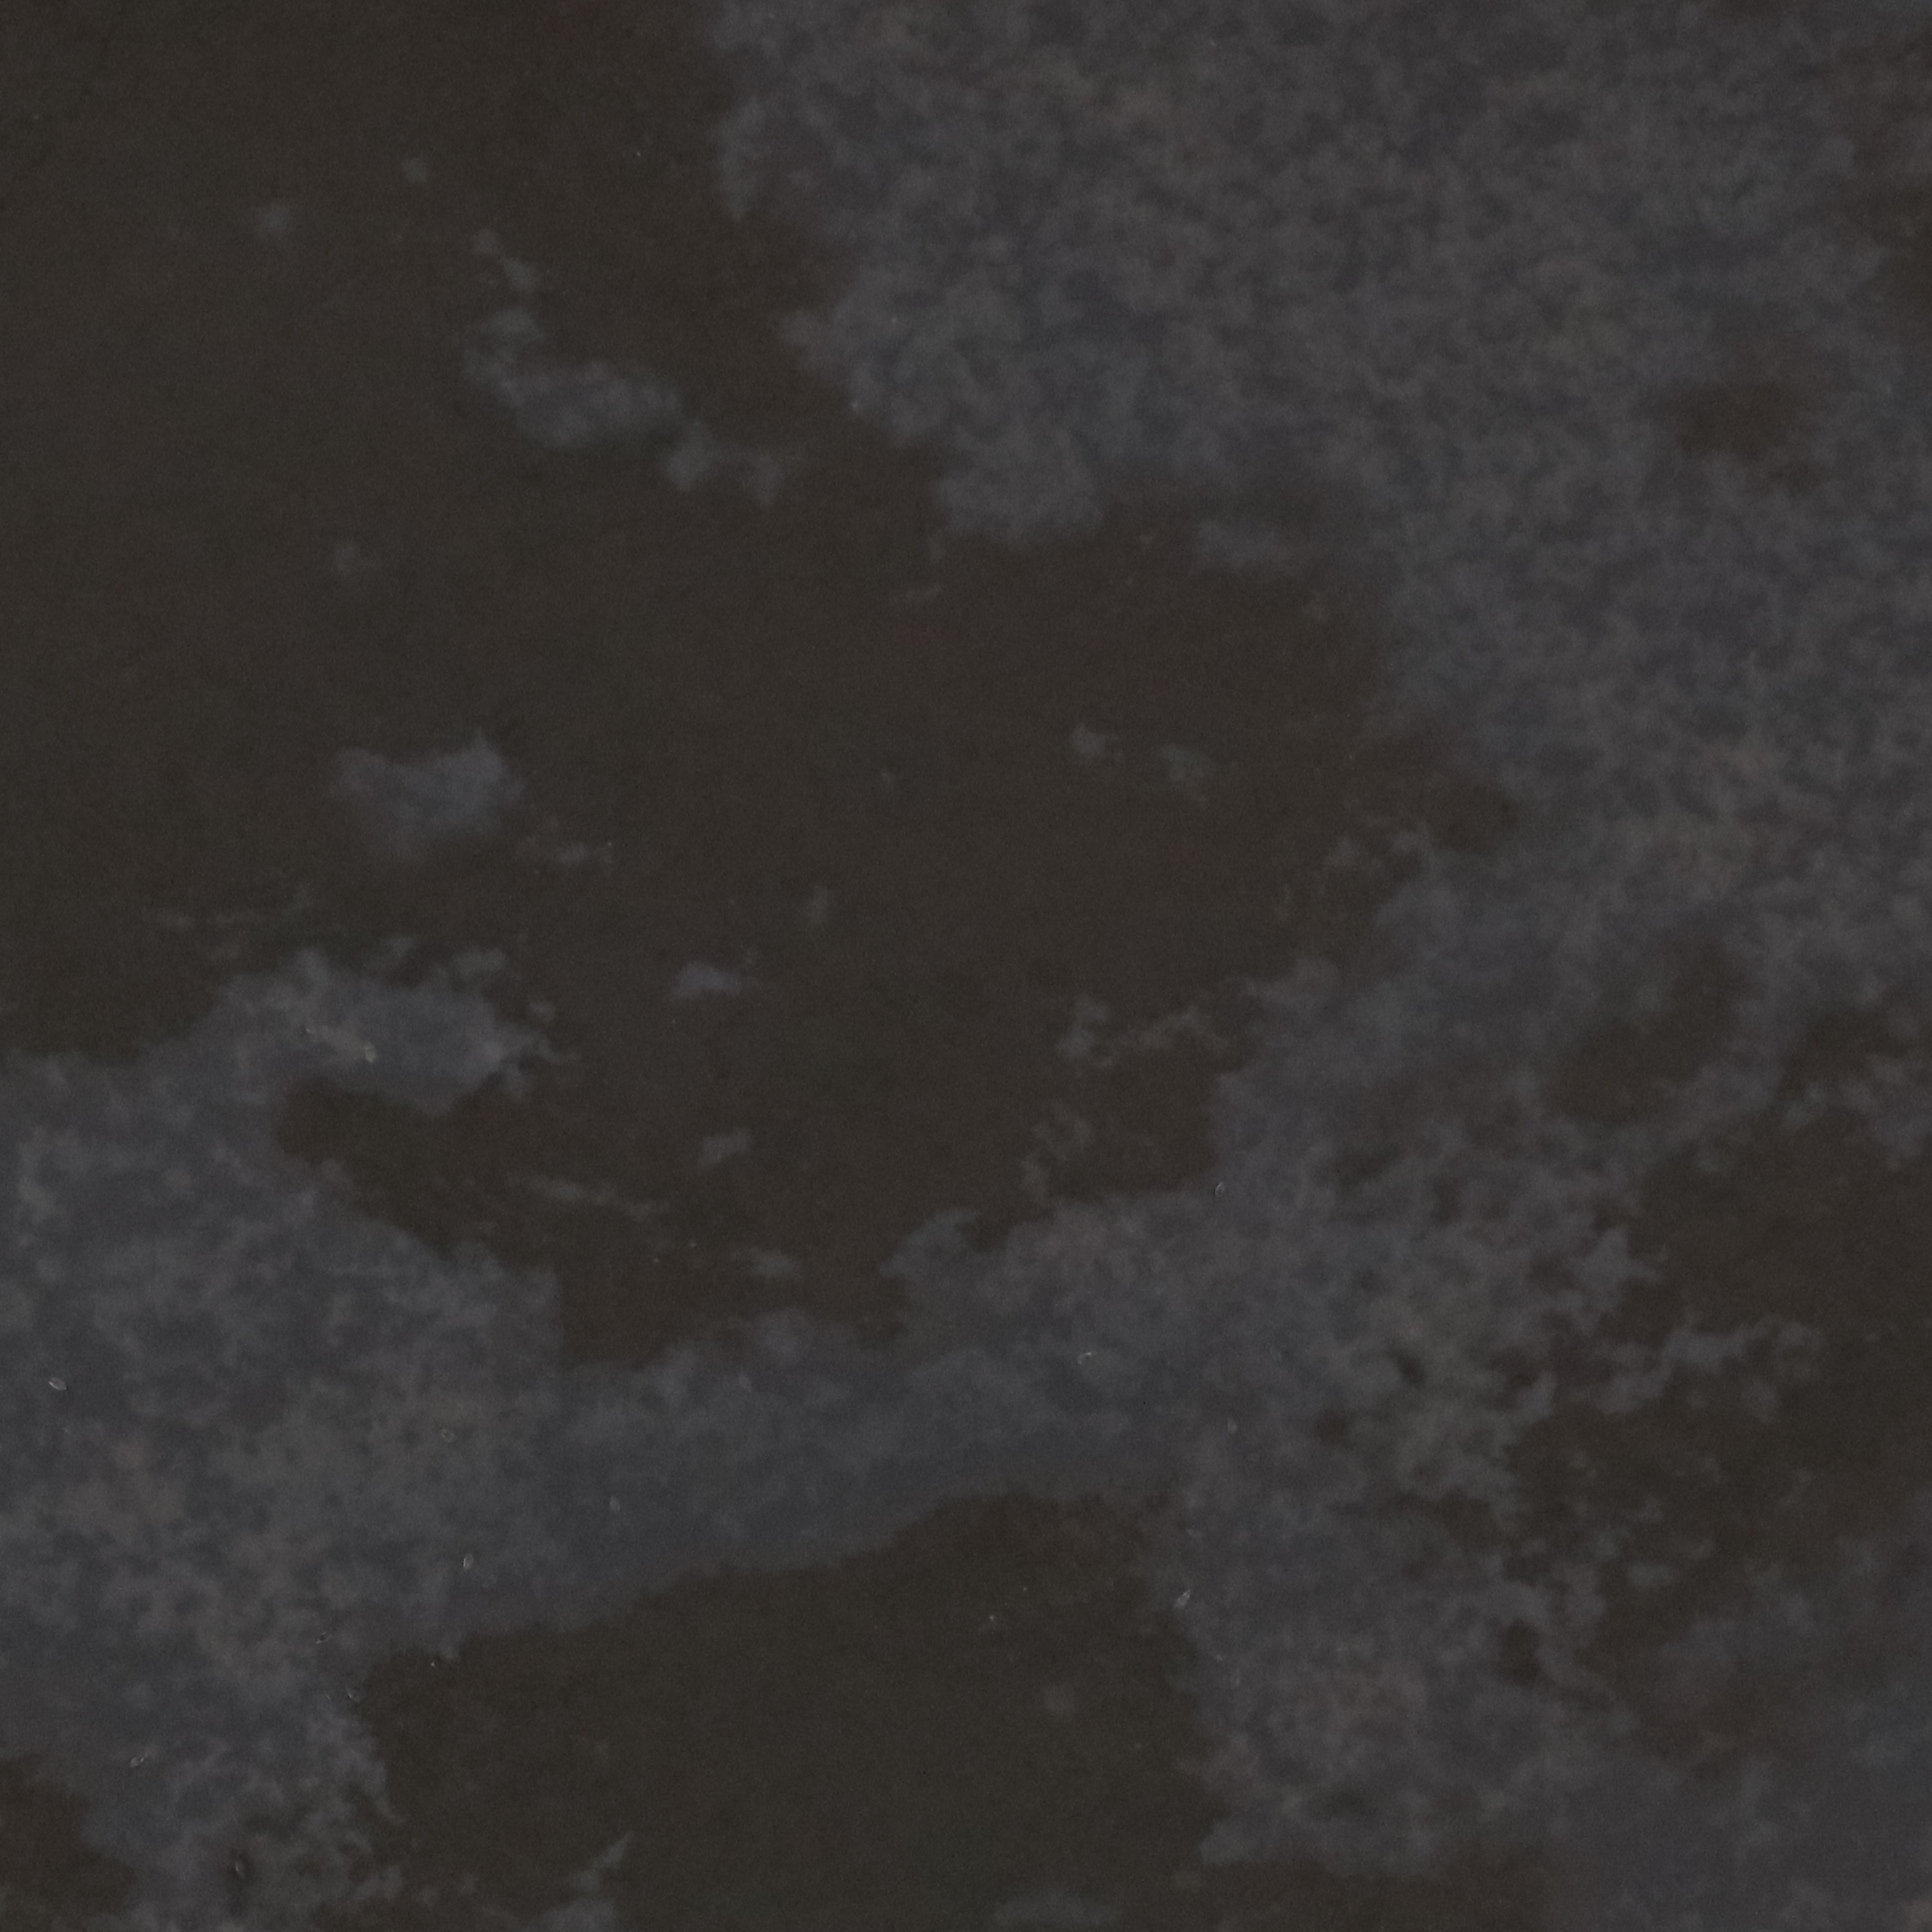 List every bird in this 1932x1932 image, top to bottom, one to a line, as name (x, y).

other bird (1218, 1186)
other bird (1082, 1357)
other bird (53, 1382)
other bird (745, 1382)
other bird (1231, 1429)
other bird (467, 1556)
other bird (1180, 1602)
other bird (320, 1640)
other bird (357, 1692)
other bird (138, 1762)
other bird (242, 1868)